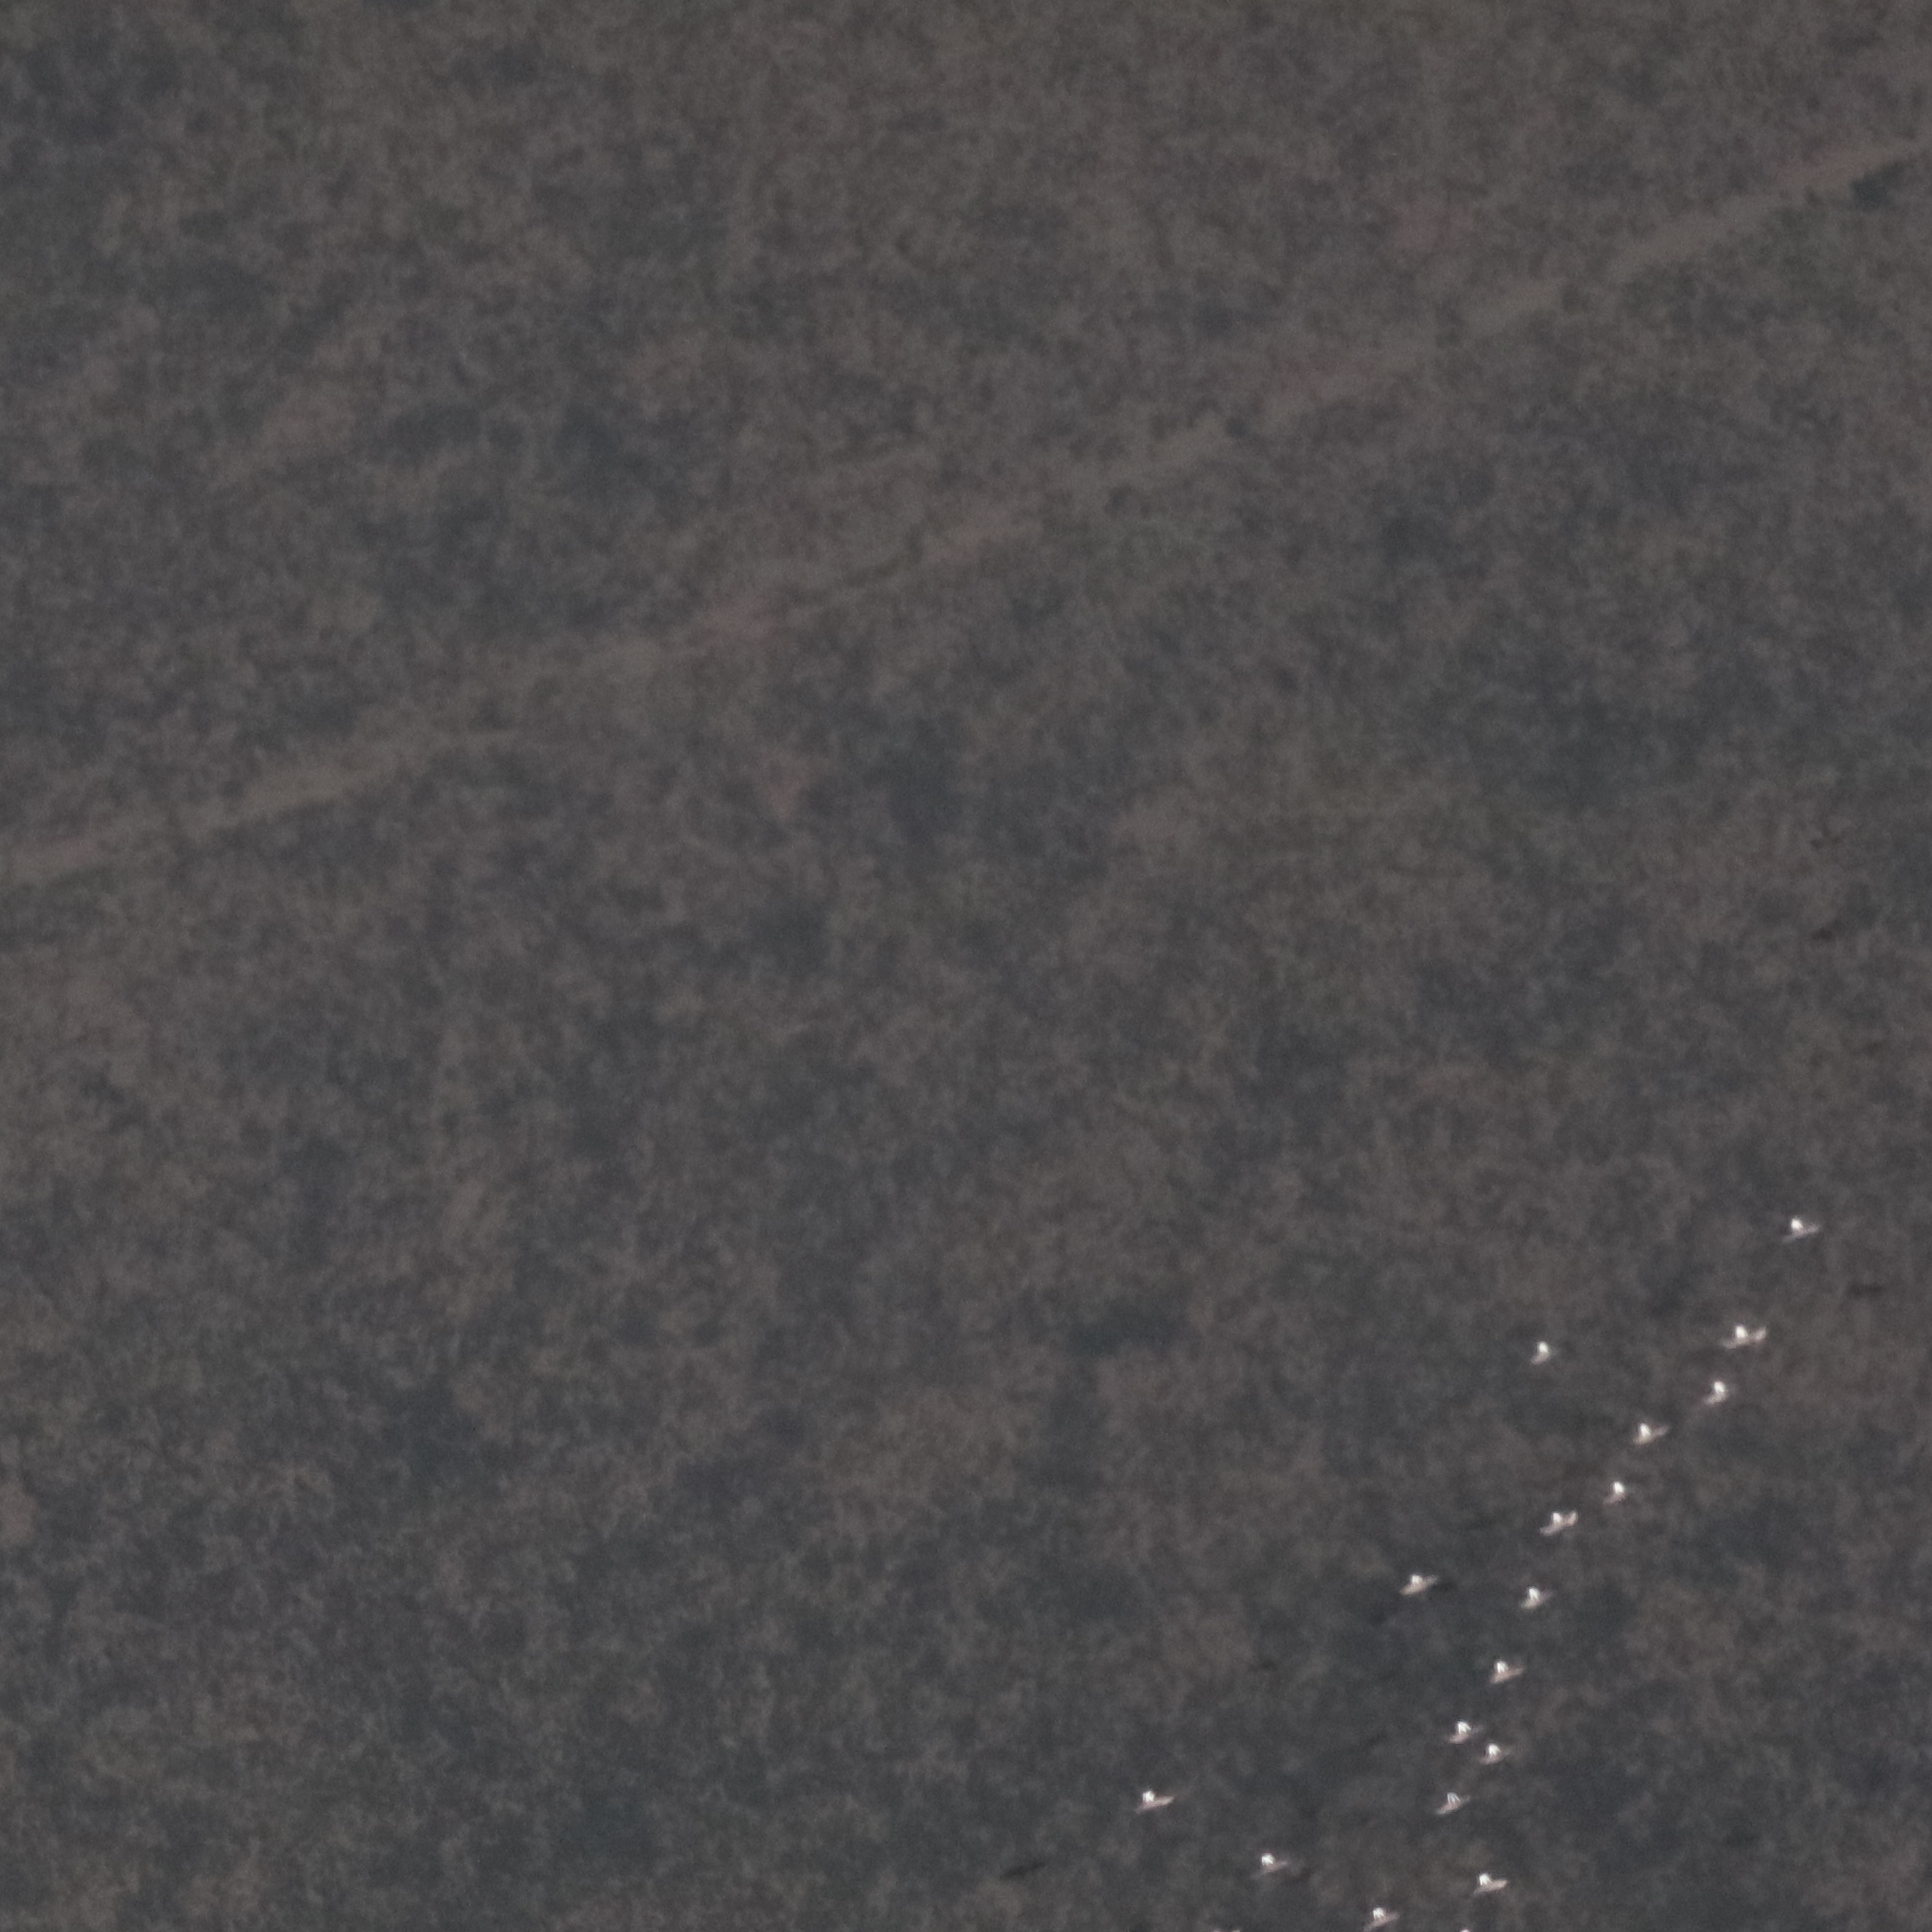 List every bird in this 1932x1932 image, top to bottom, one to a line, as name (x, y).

brant (1804, 1228)
brant (1742, 1344)
brant (1546, 1348)
brant (1713, 1396)
brant (1636, 1432)
brant (1614, 1492)
brant (1558, 1526)
brant (1426, 1584)
brant (1542, 1596)
brant (1505, 1673)
brant (1457, 1735)
brant (1494, 1759)
brant (1150, 1789)
brant (1451, 1792)
brant (1267, 1862)
brant (1491, 1886)
brant (1384, 1923)
brant (1222, 1928)